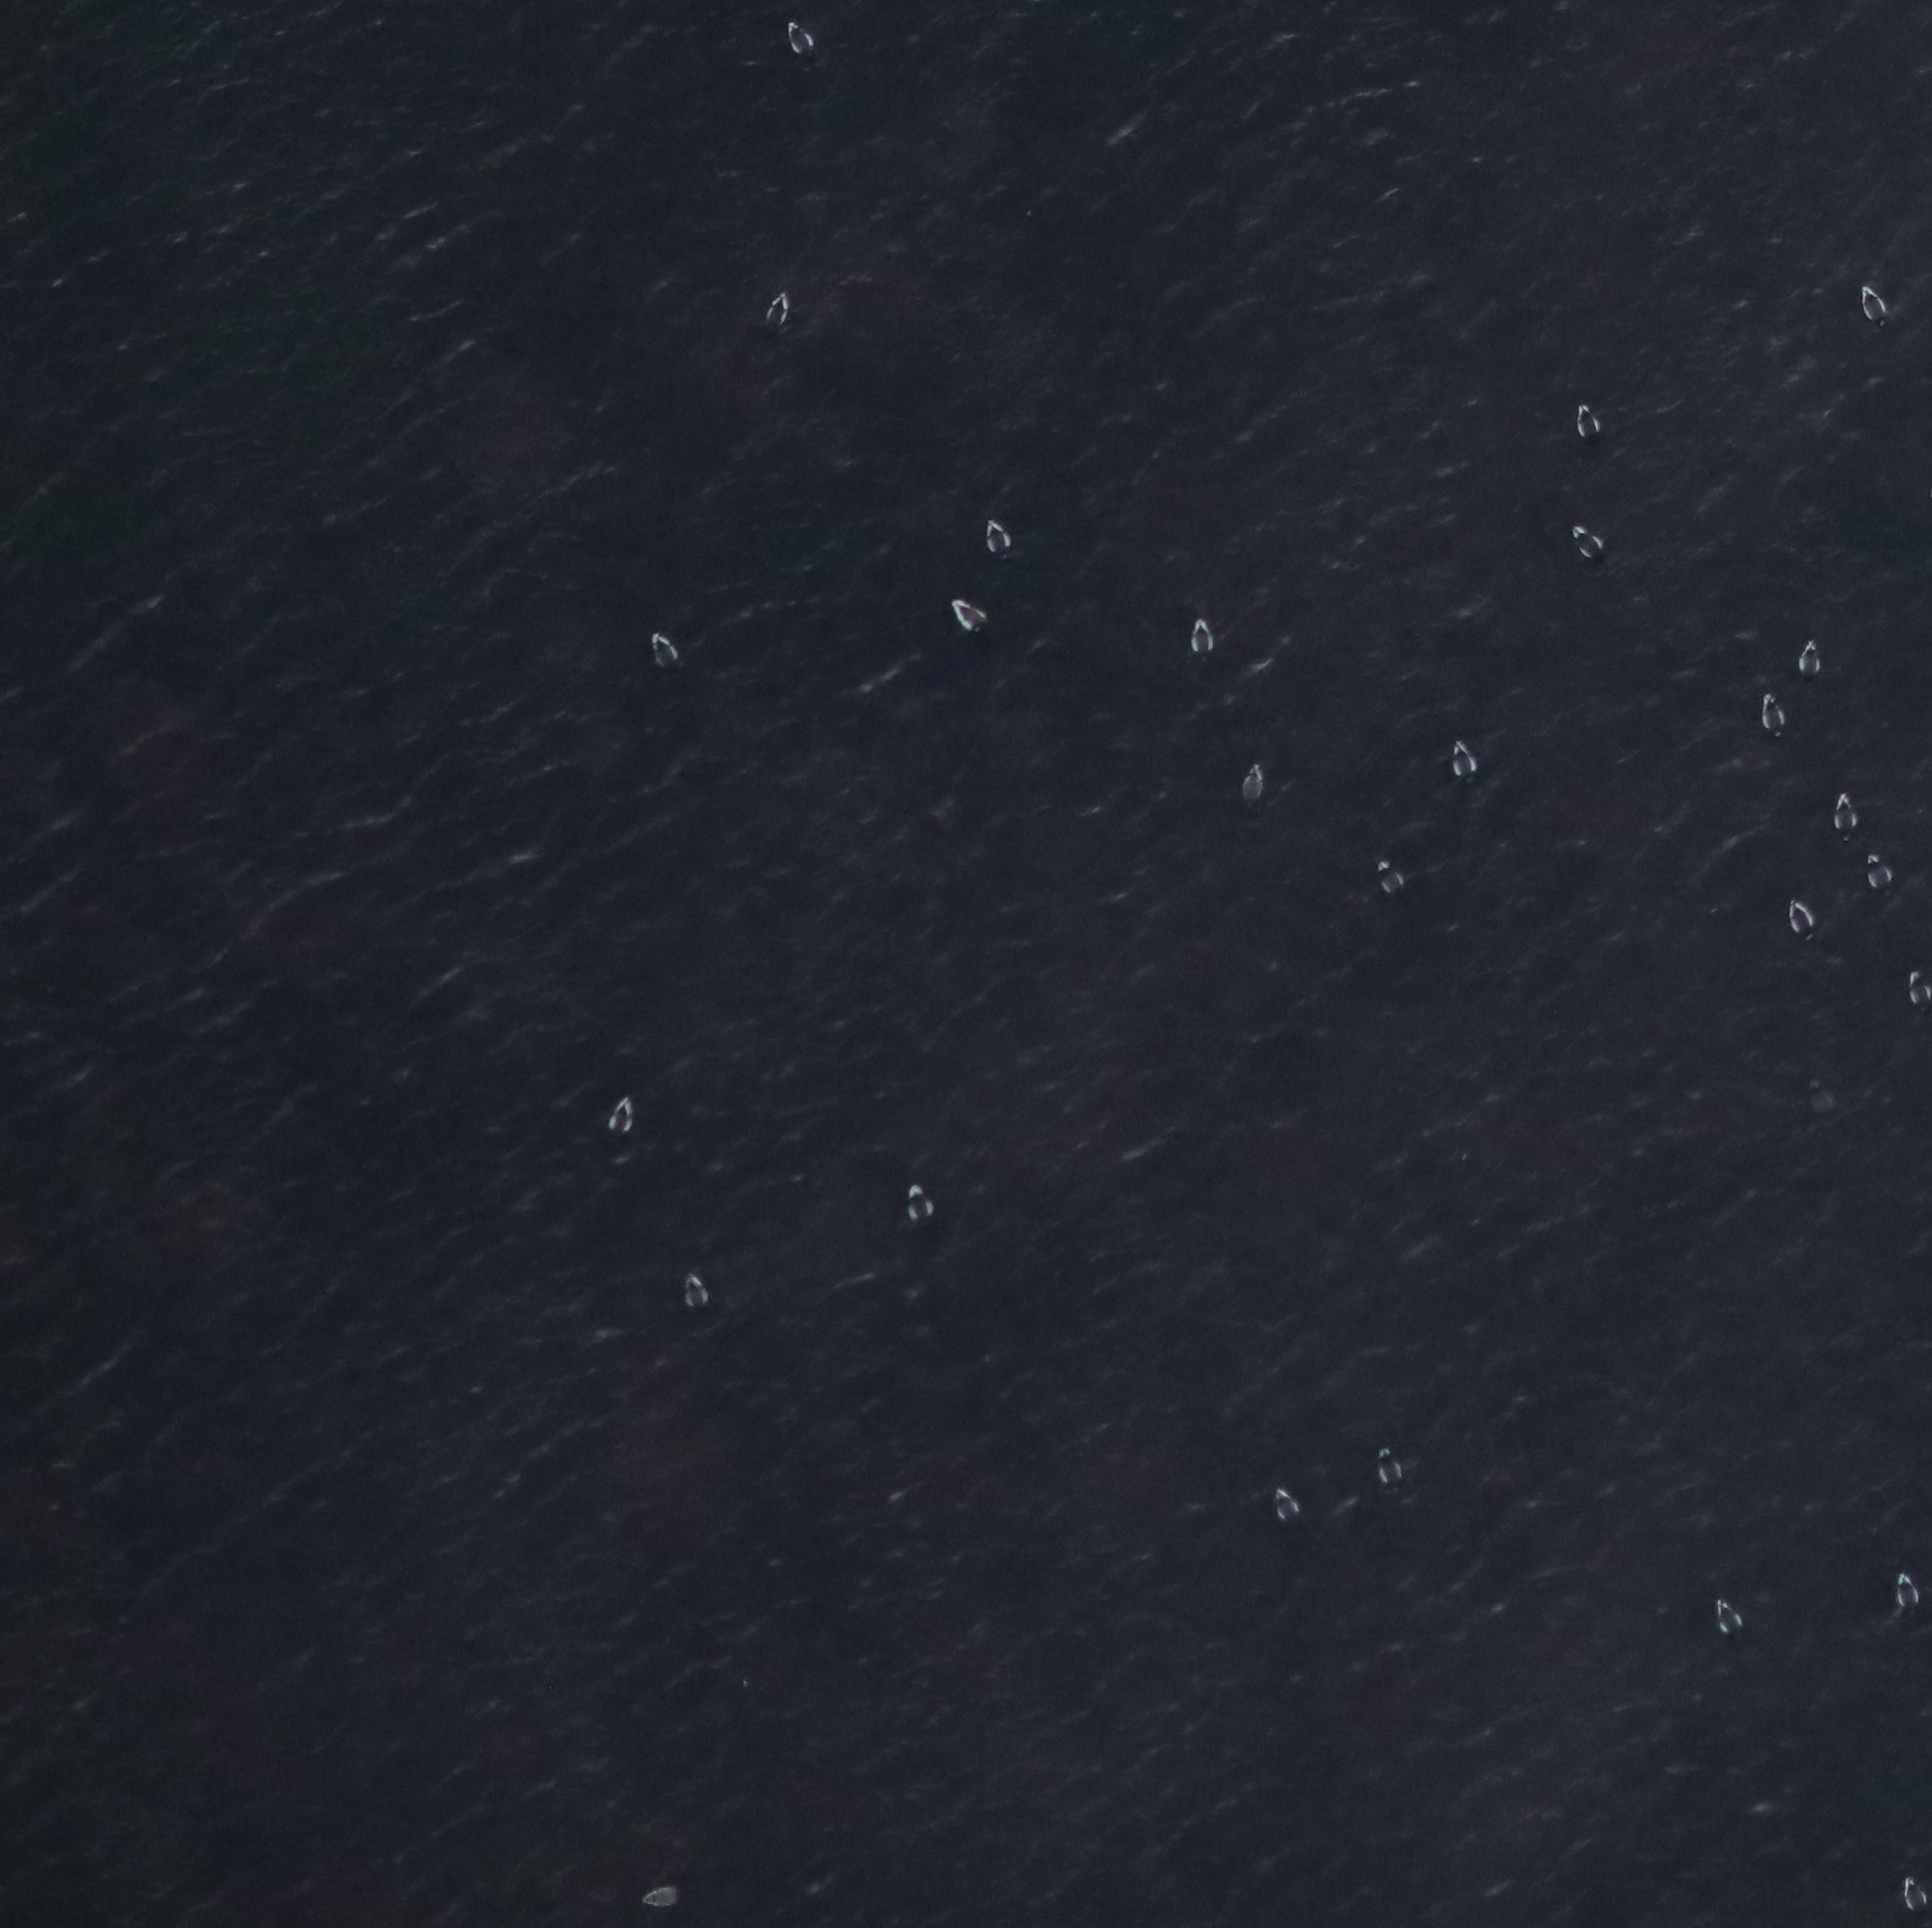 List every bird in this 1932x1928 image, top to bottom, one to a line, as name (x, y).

brant (801, 41)
brant (1874, 307)
brant (777, 313)
brant (1586, 423)
brant (996, 540)
brant (1587, 545)
brant (971, 615)
brant (1203, 640)
brant (668, 654)
brant (1808, 660)
brant (1771, 717)
brant (1464, 763)
brant (1252, 785)
brant (1844, 816)
brant (1879, 874)
brant (1390, 880)
brant (1800, 919)
brant (1918, 990)
brant (623, 1118)
brant (920, 1208)
brant (696, 1295)
brant (1391, 1470)
brant (1284, 1508)
brant (1905, 1595)
brant (1728, 1618)
brant (664, 1893)
brant (1917, 1901)